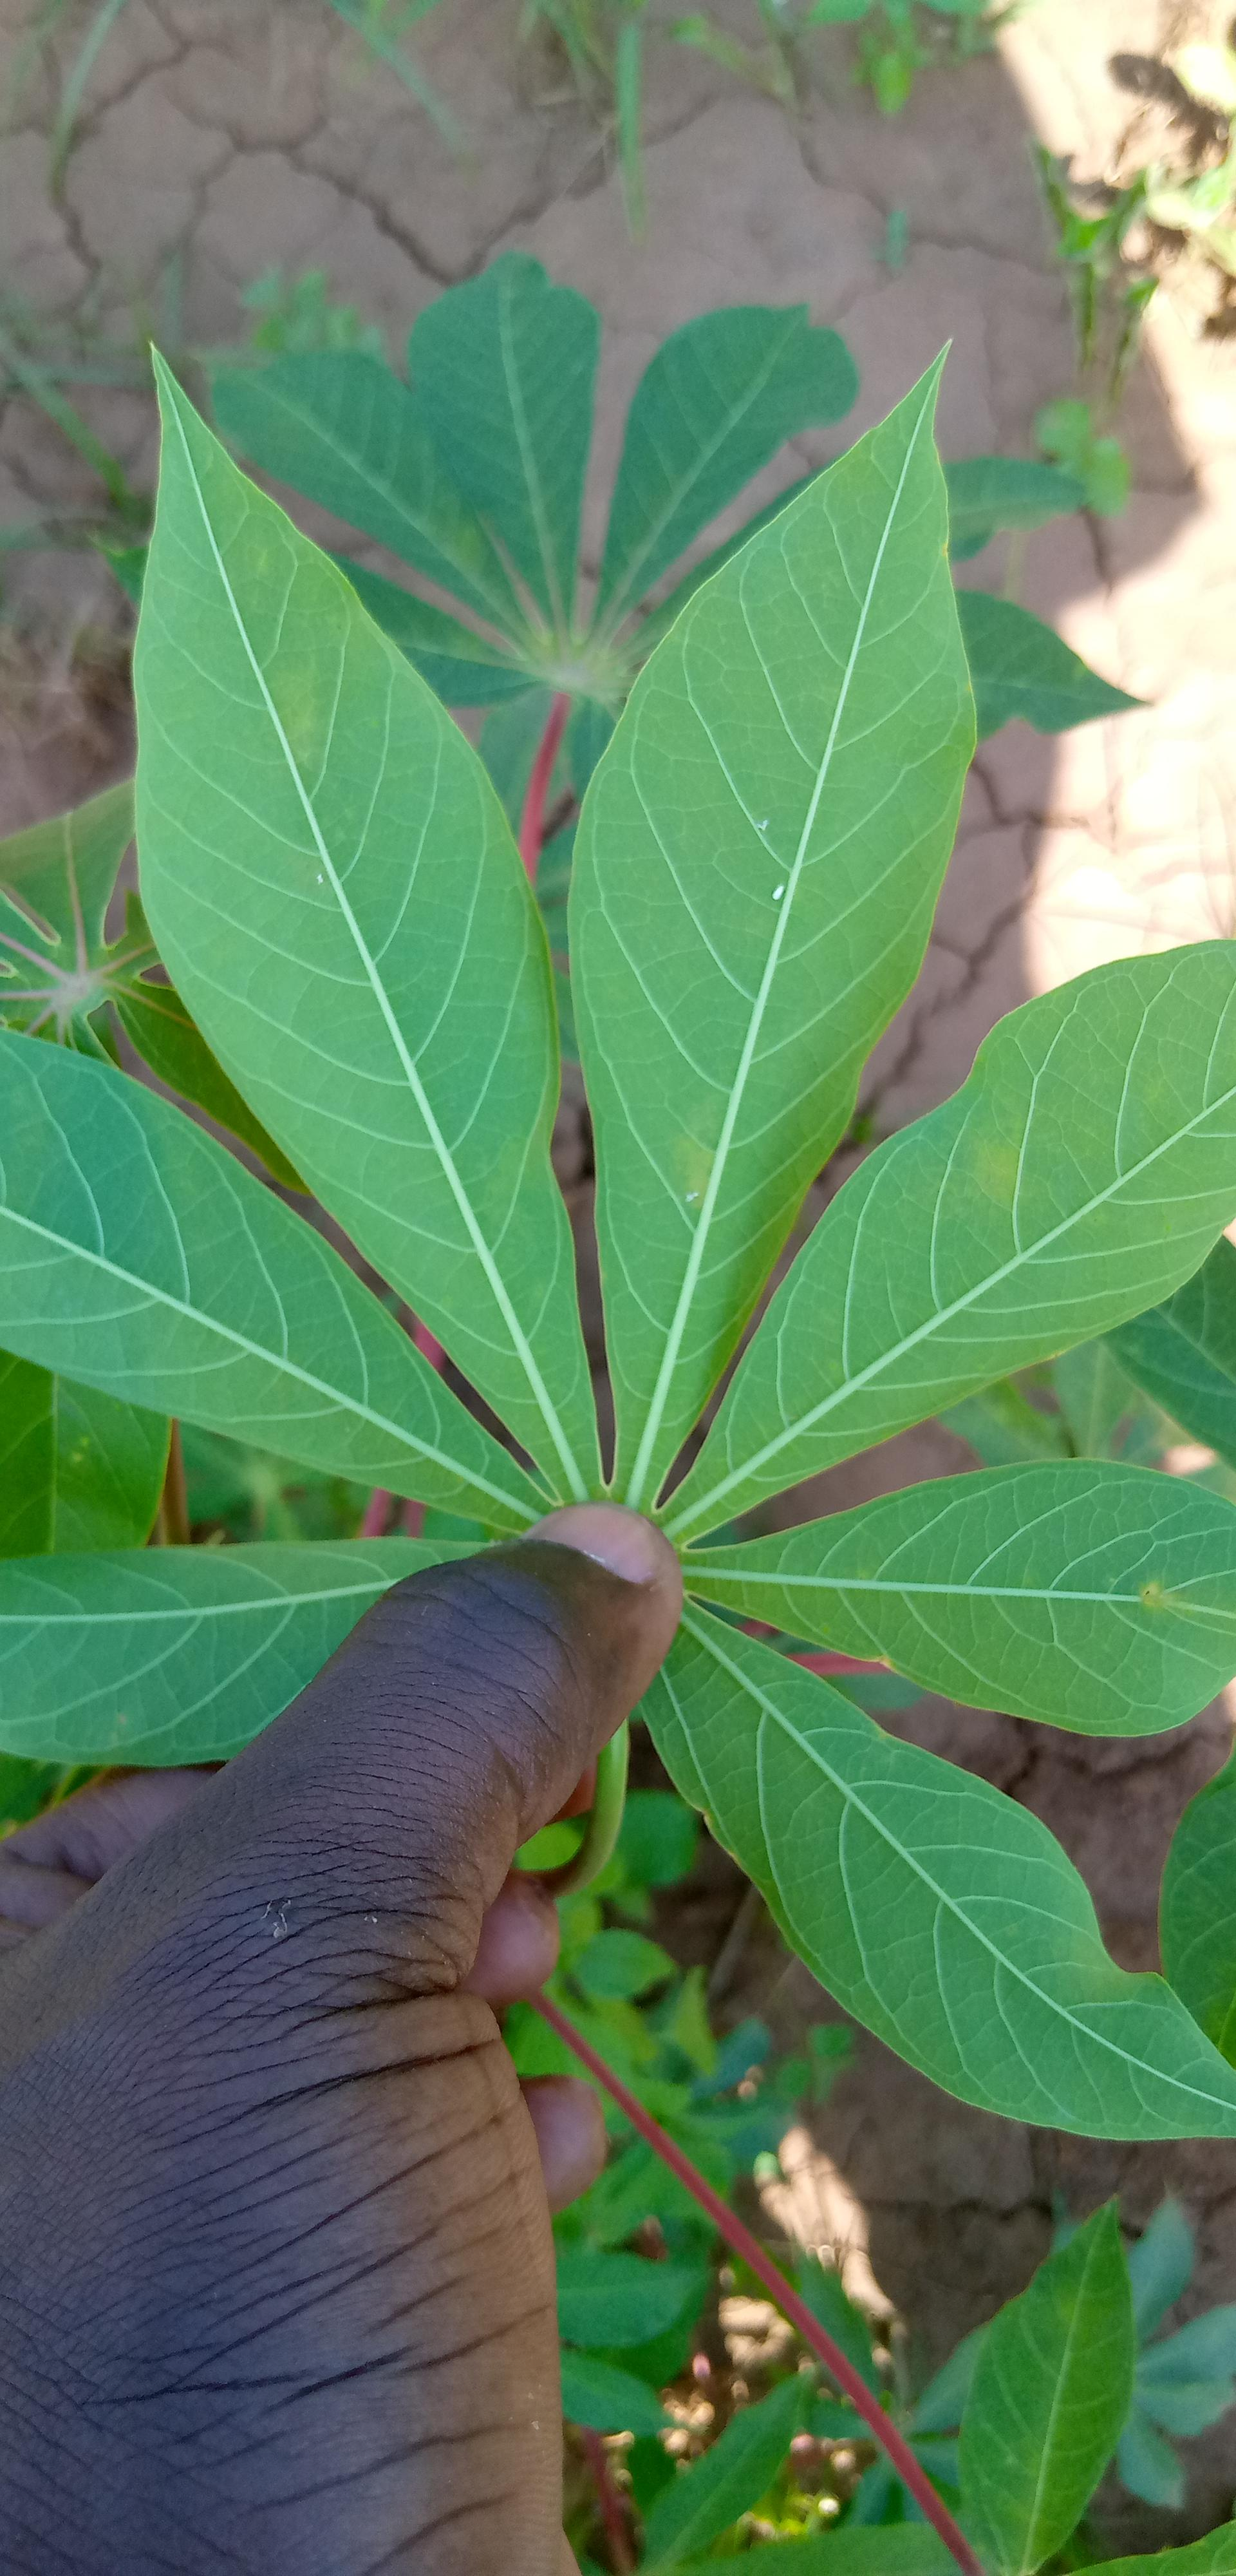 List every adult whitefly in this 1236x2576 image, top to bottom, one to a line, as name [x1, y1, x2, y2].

whitefly [755, 818, 767, 834]
whitefly [315, 873, 324, 887]
whitefly [770, 884, 784, 902]